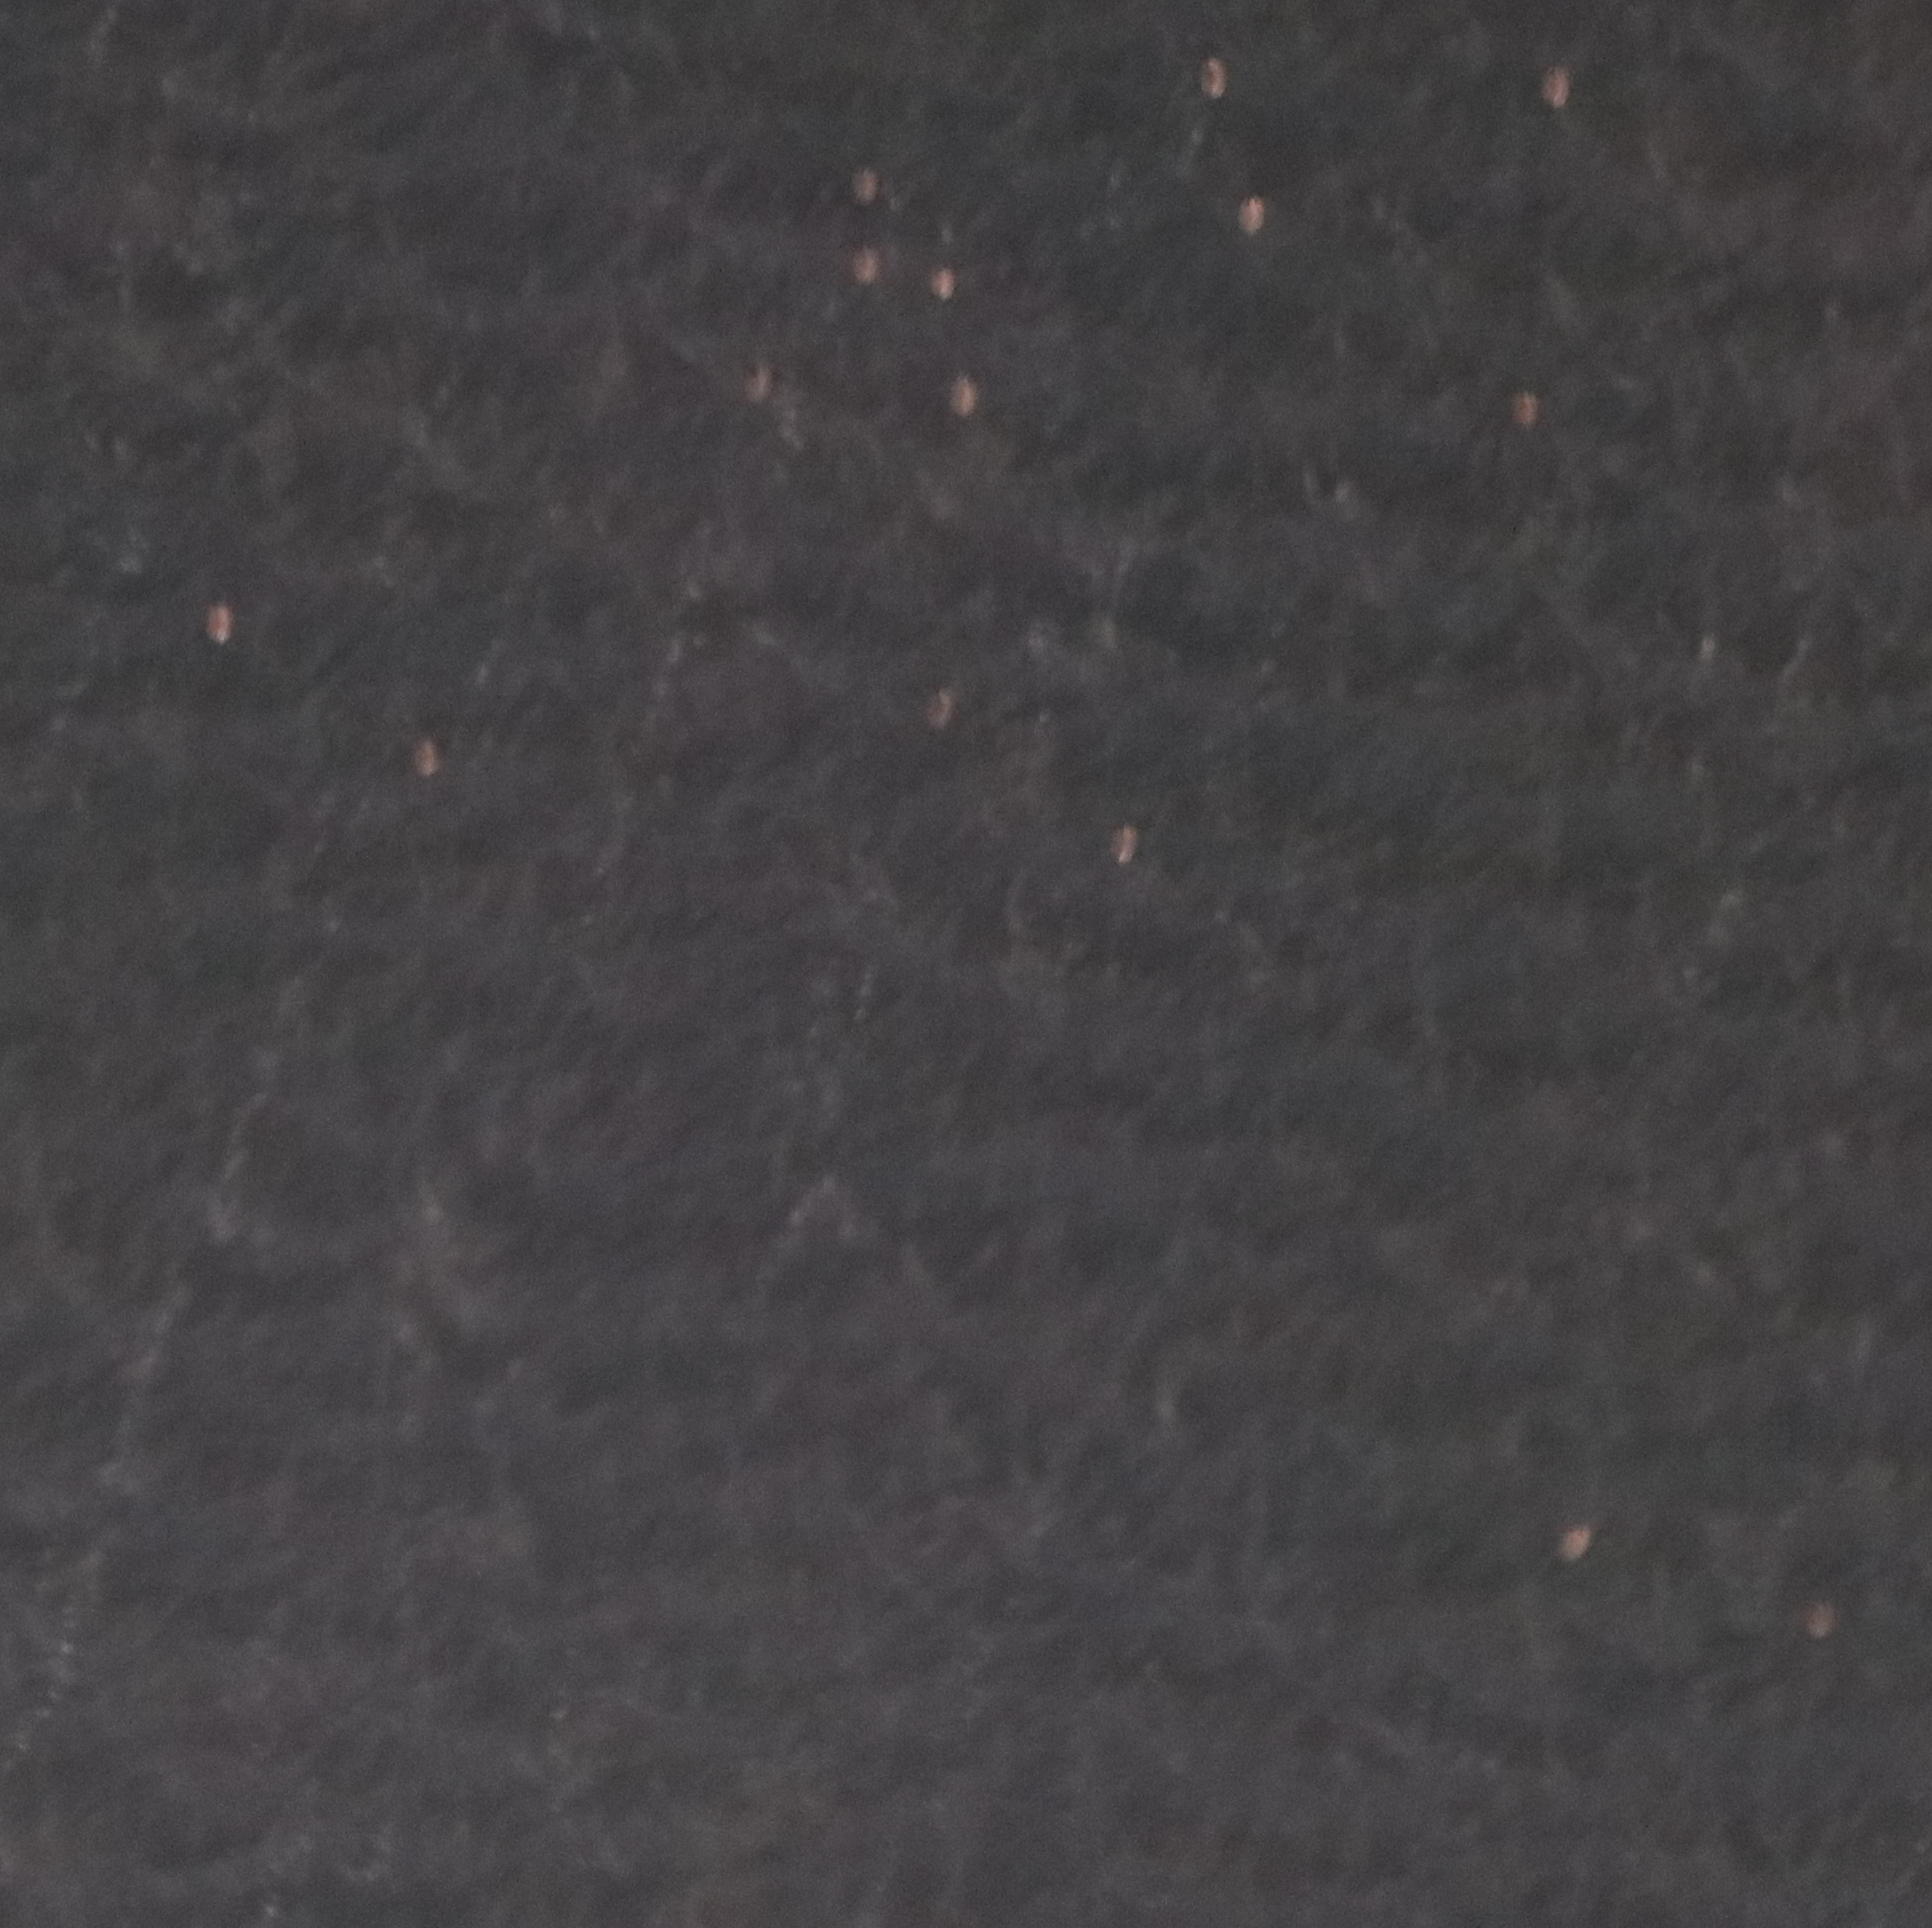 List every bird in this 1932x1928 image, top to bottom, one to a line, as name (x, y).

Canada goose (1215, 71)
Canada goose (1554, 87)
Canada goose (866, 187)
Canada goose (1250, 213)
Canada goose (863, 265)
Canada goose (942, 282)
Canada goose (754, 386)
Canada goose (960, 400)
Canada goose (1522, 405)
Canada goose (219, 623)
Canada goose (939, 709)
Canada goose (430, 762)
Canada goose (1121, 845)
Canada goose (1571, 1548)
Canada goose (1819, 1622)